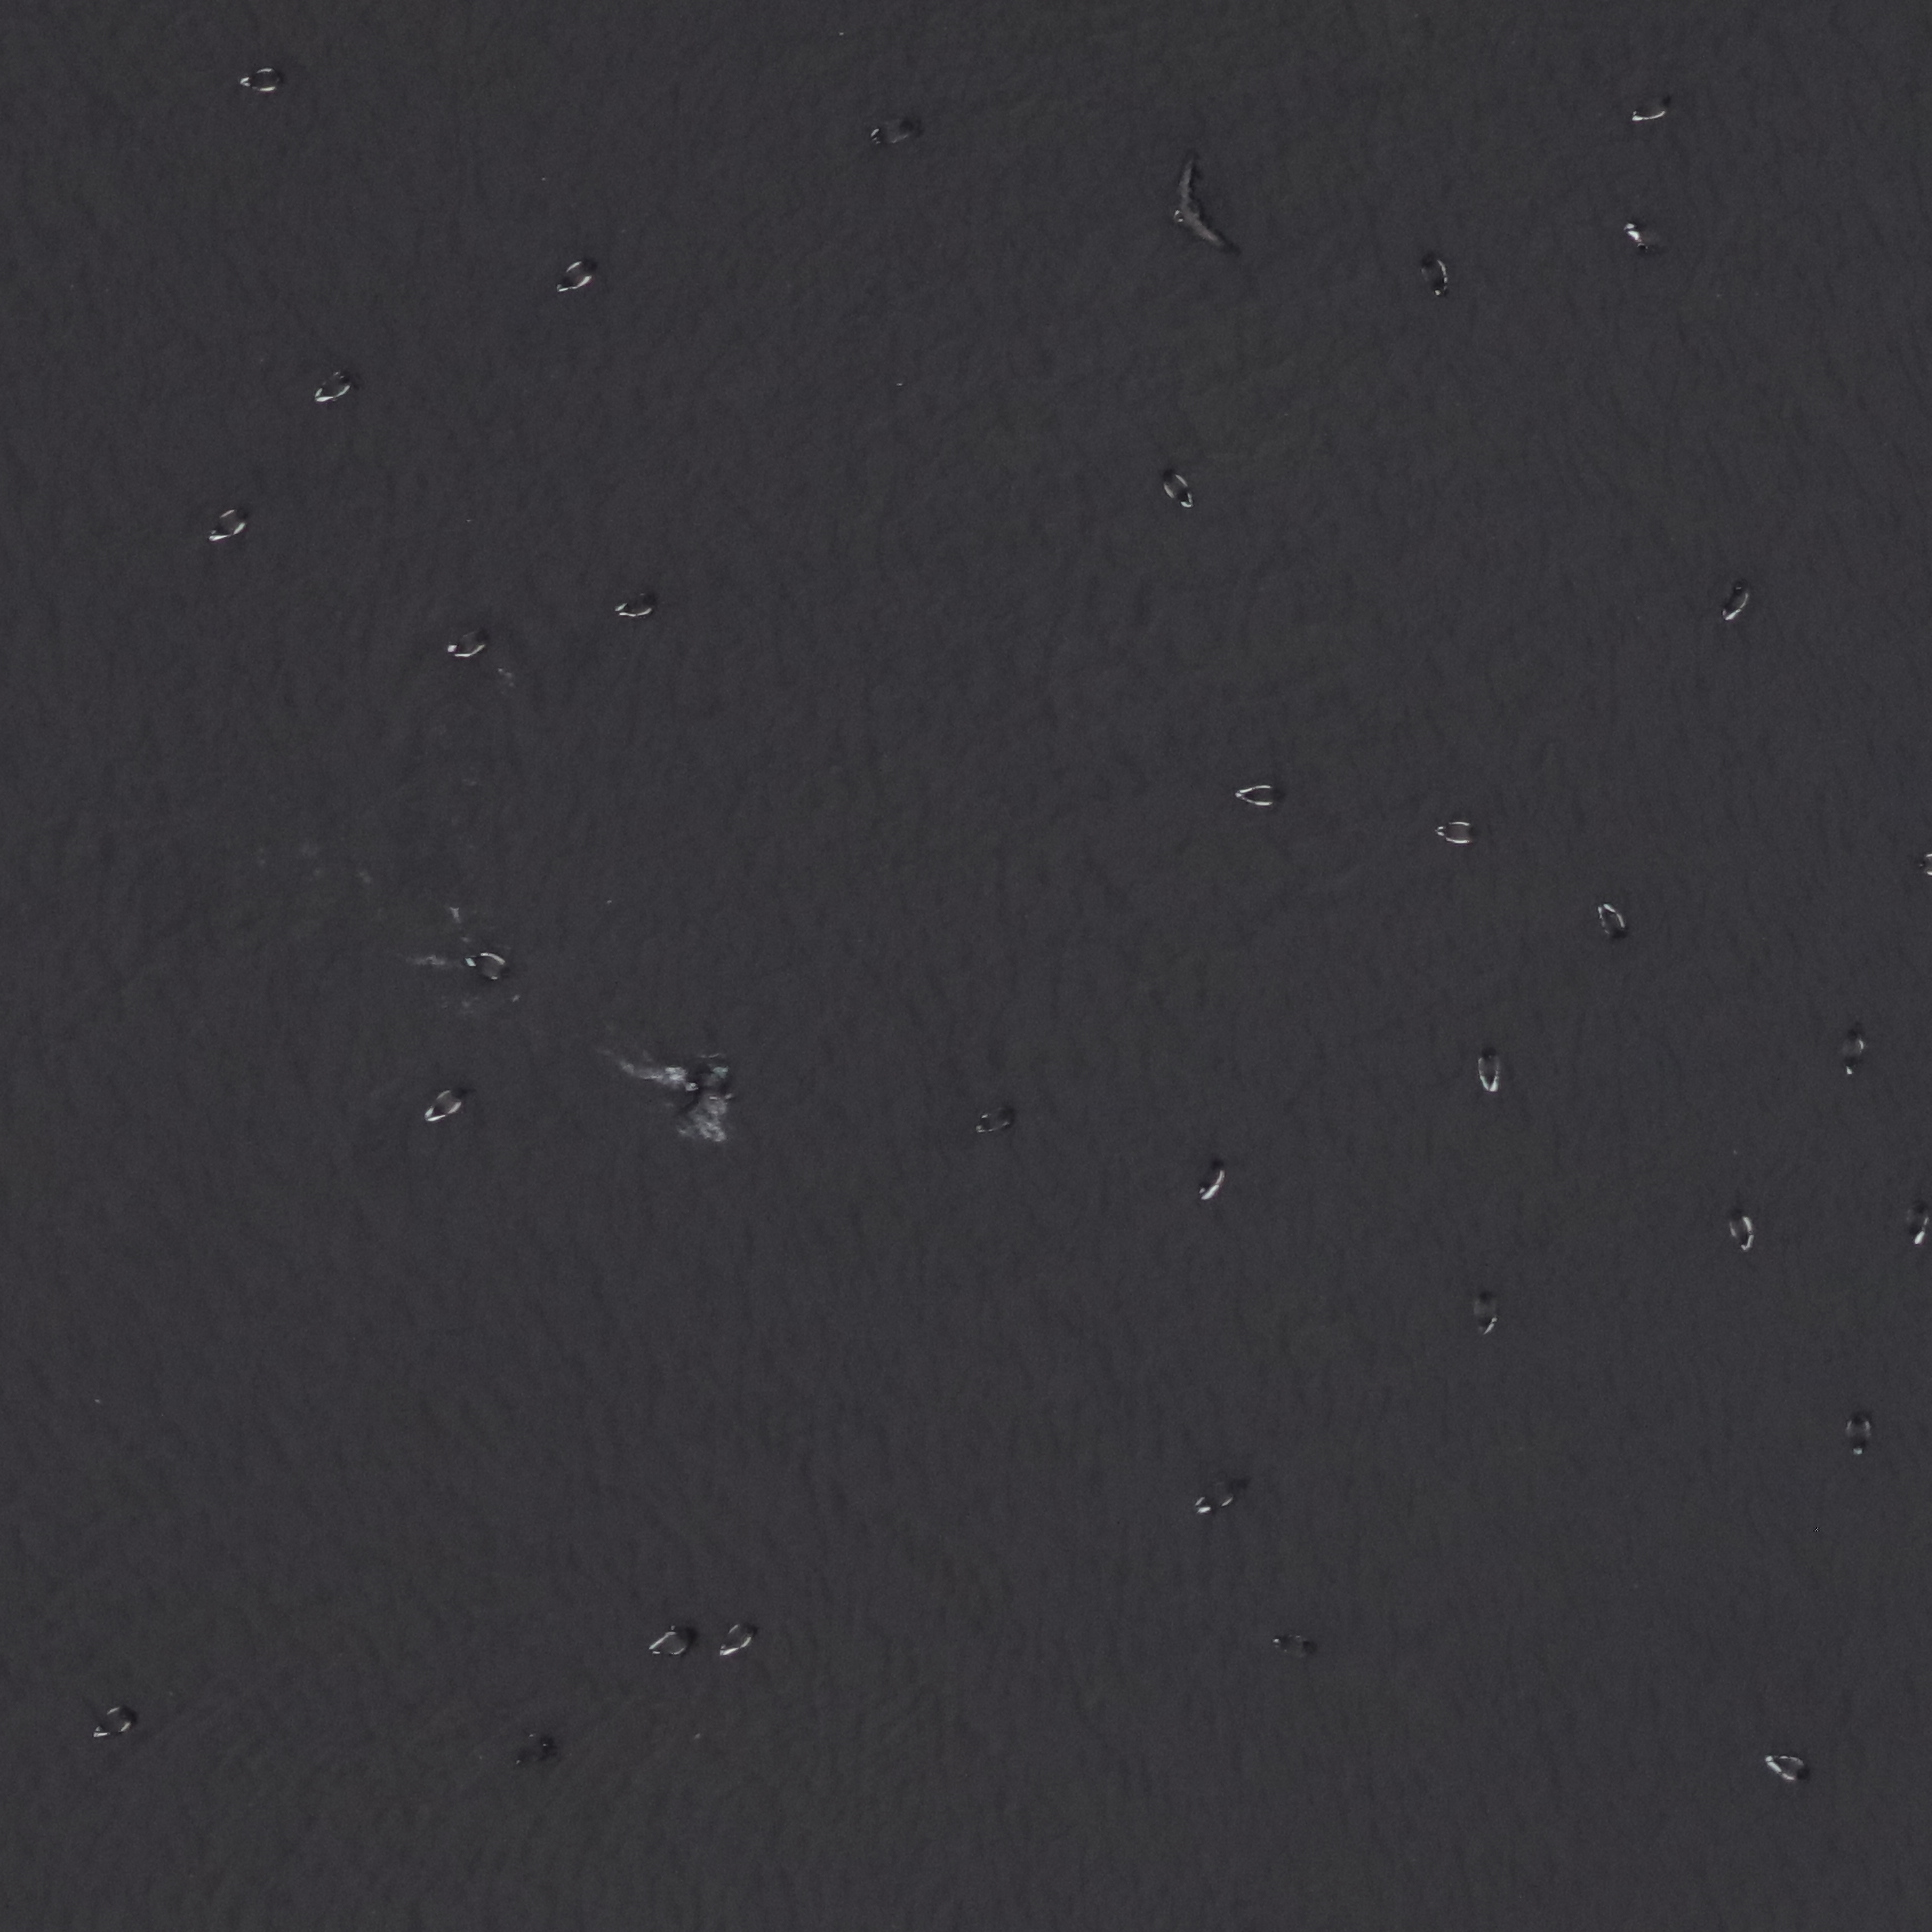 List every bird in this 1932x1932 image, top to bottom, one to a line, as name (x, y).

brant (264, 81)
brant (1655, 114)
brant (893, 135)
brant (1193, 233)
brant (1639, 237)
brant (1436, 275)
brant (578, 277)
brant (334, 389)
brant (1177, 489)
brant (230, 525)
brant (1735, 603)
brant (638, 608)
brant (466, 641)
brant (1260, 797)
brant (1457, 833)
brant (1613, 922)
brant (491, 966)
brant (1853, 1051)
brant (1488, 1069)
brant (710, 1081)
brant (448, 1103)
brant (987, 1128)
brant (1217, 1174)
brant (1919, 1226)
brant (1741, 1229)
brant (1493, 1309)
brant (1860, 1432)
brant (1234, 1501)
brant (737, 1639)
brant (1296, 1641)
brant (674, 1642)
brant (115, 1723)
brant (1788, 1766)